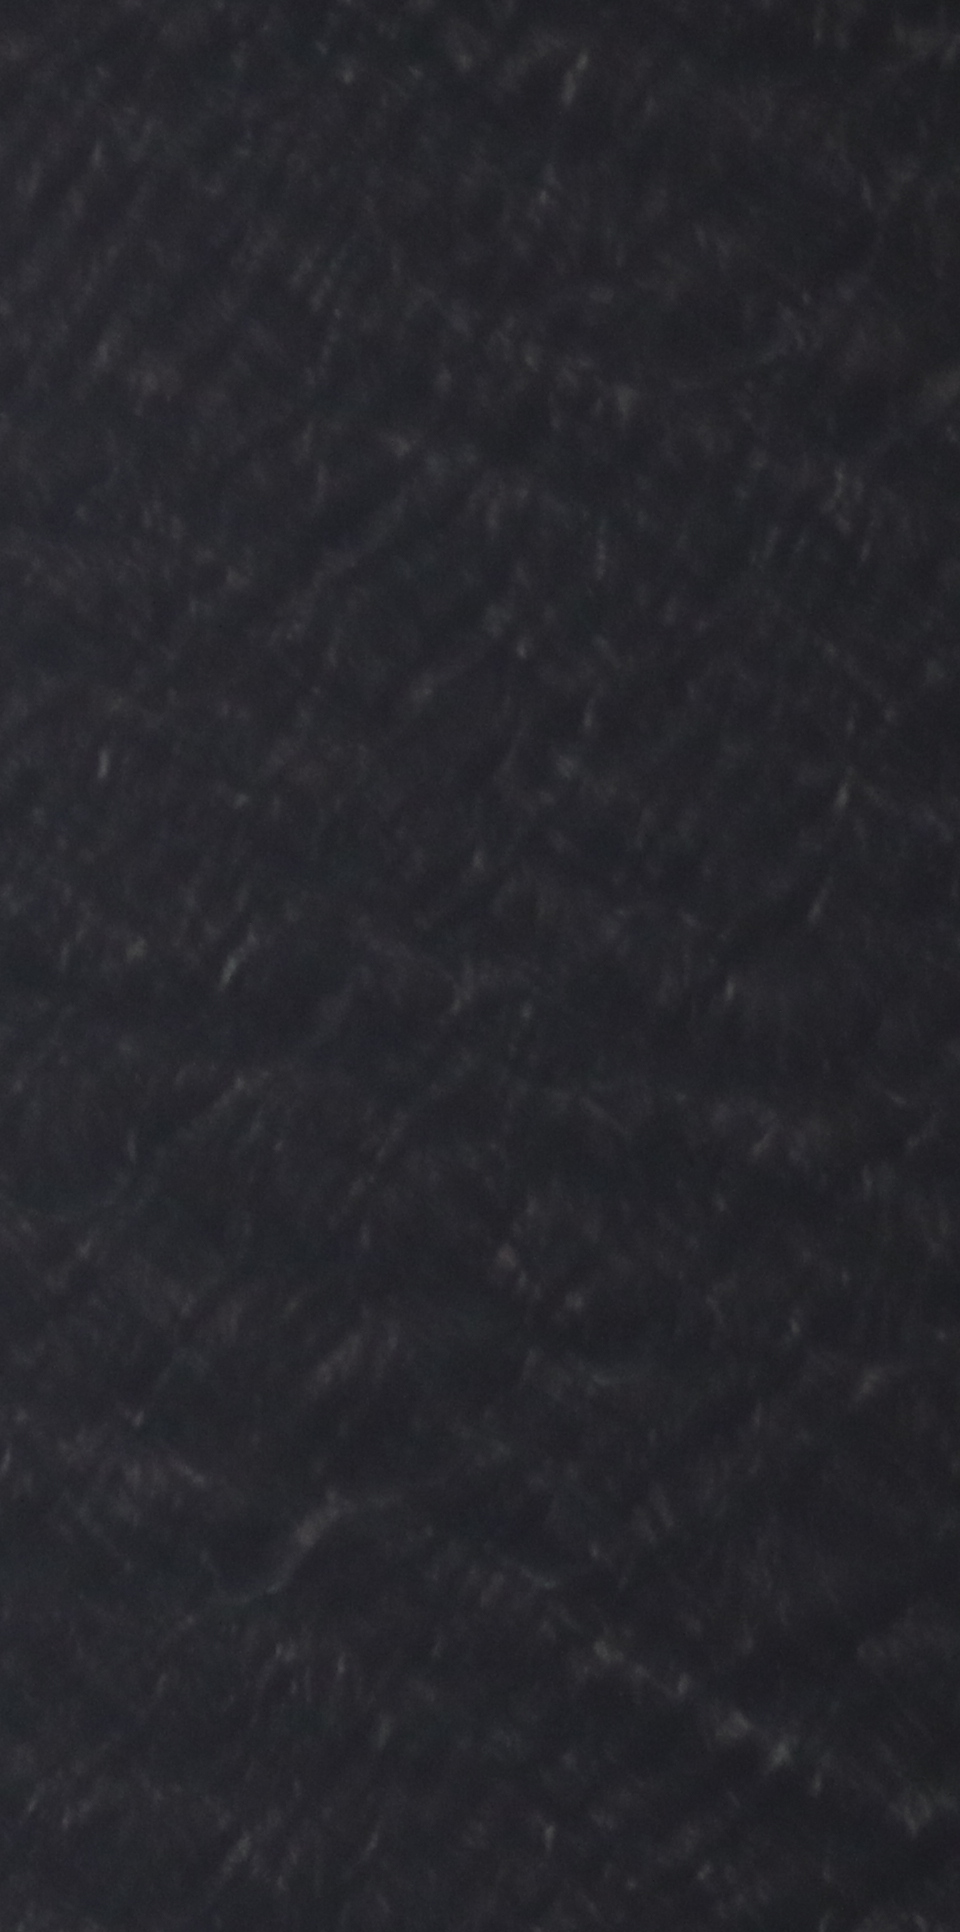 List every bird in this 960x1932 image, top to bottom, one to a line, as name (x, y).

None